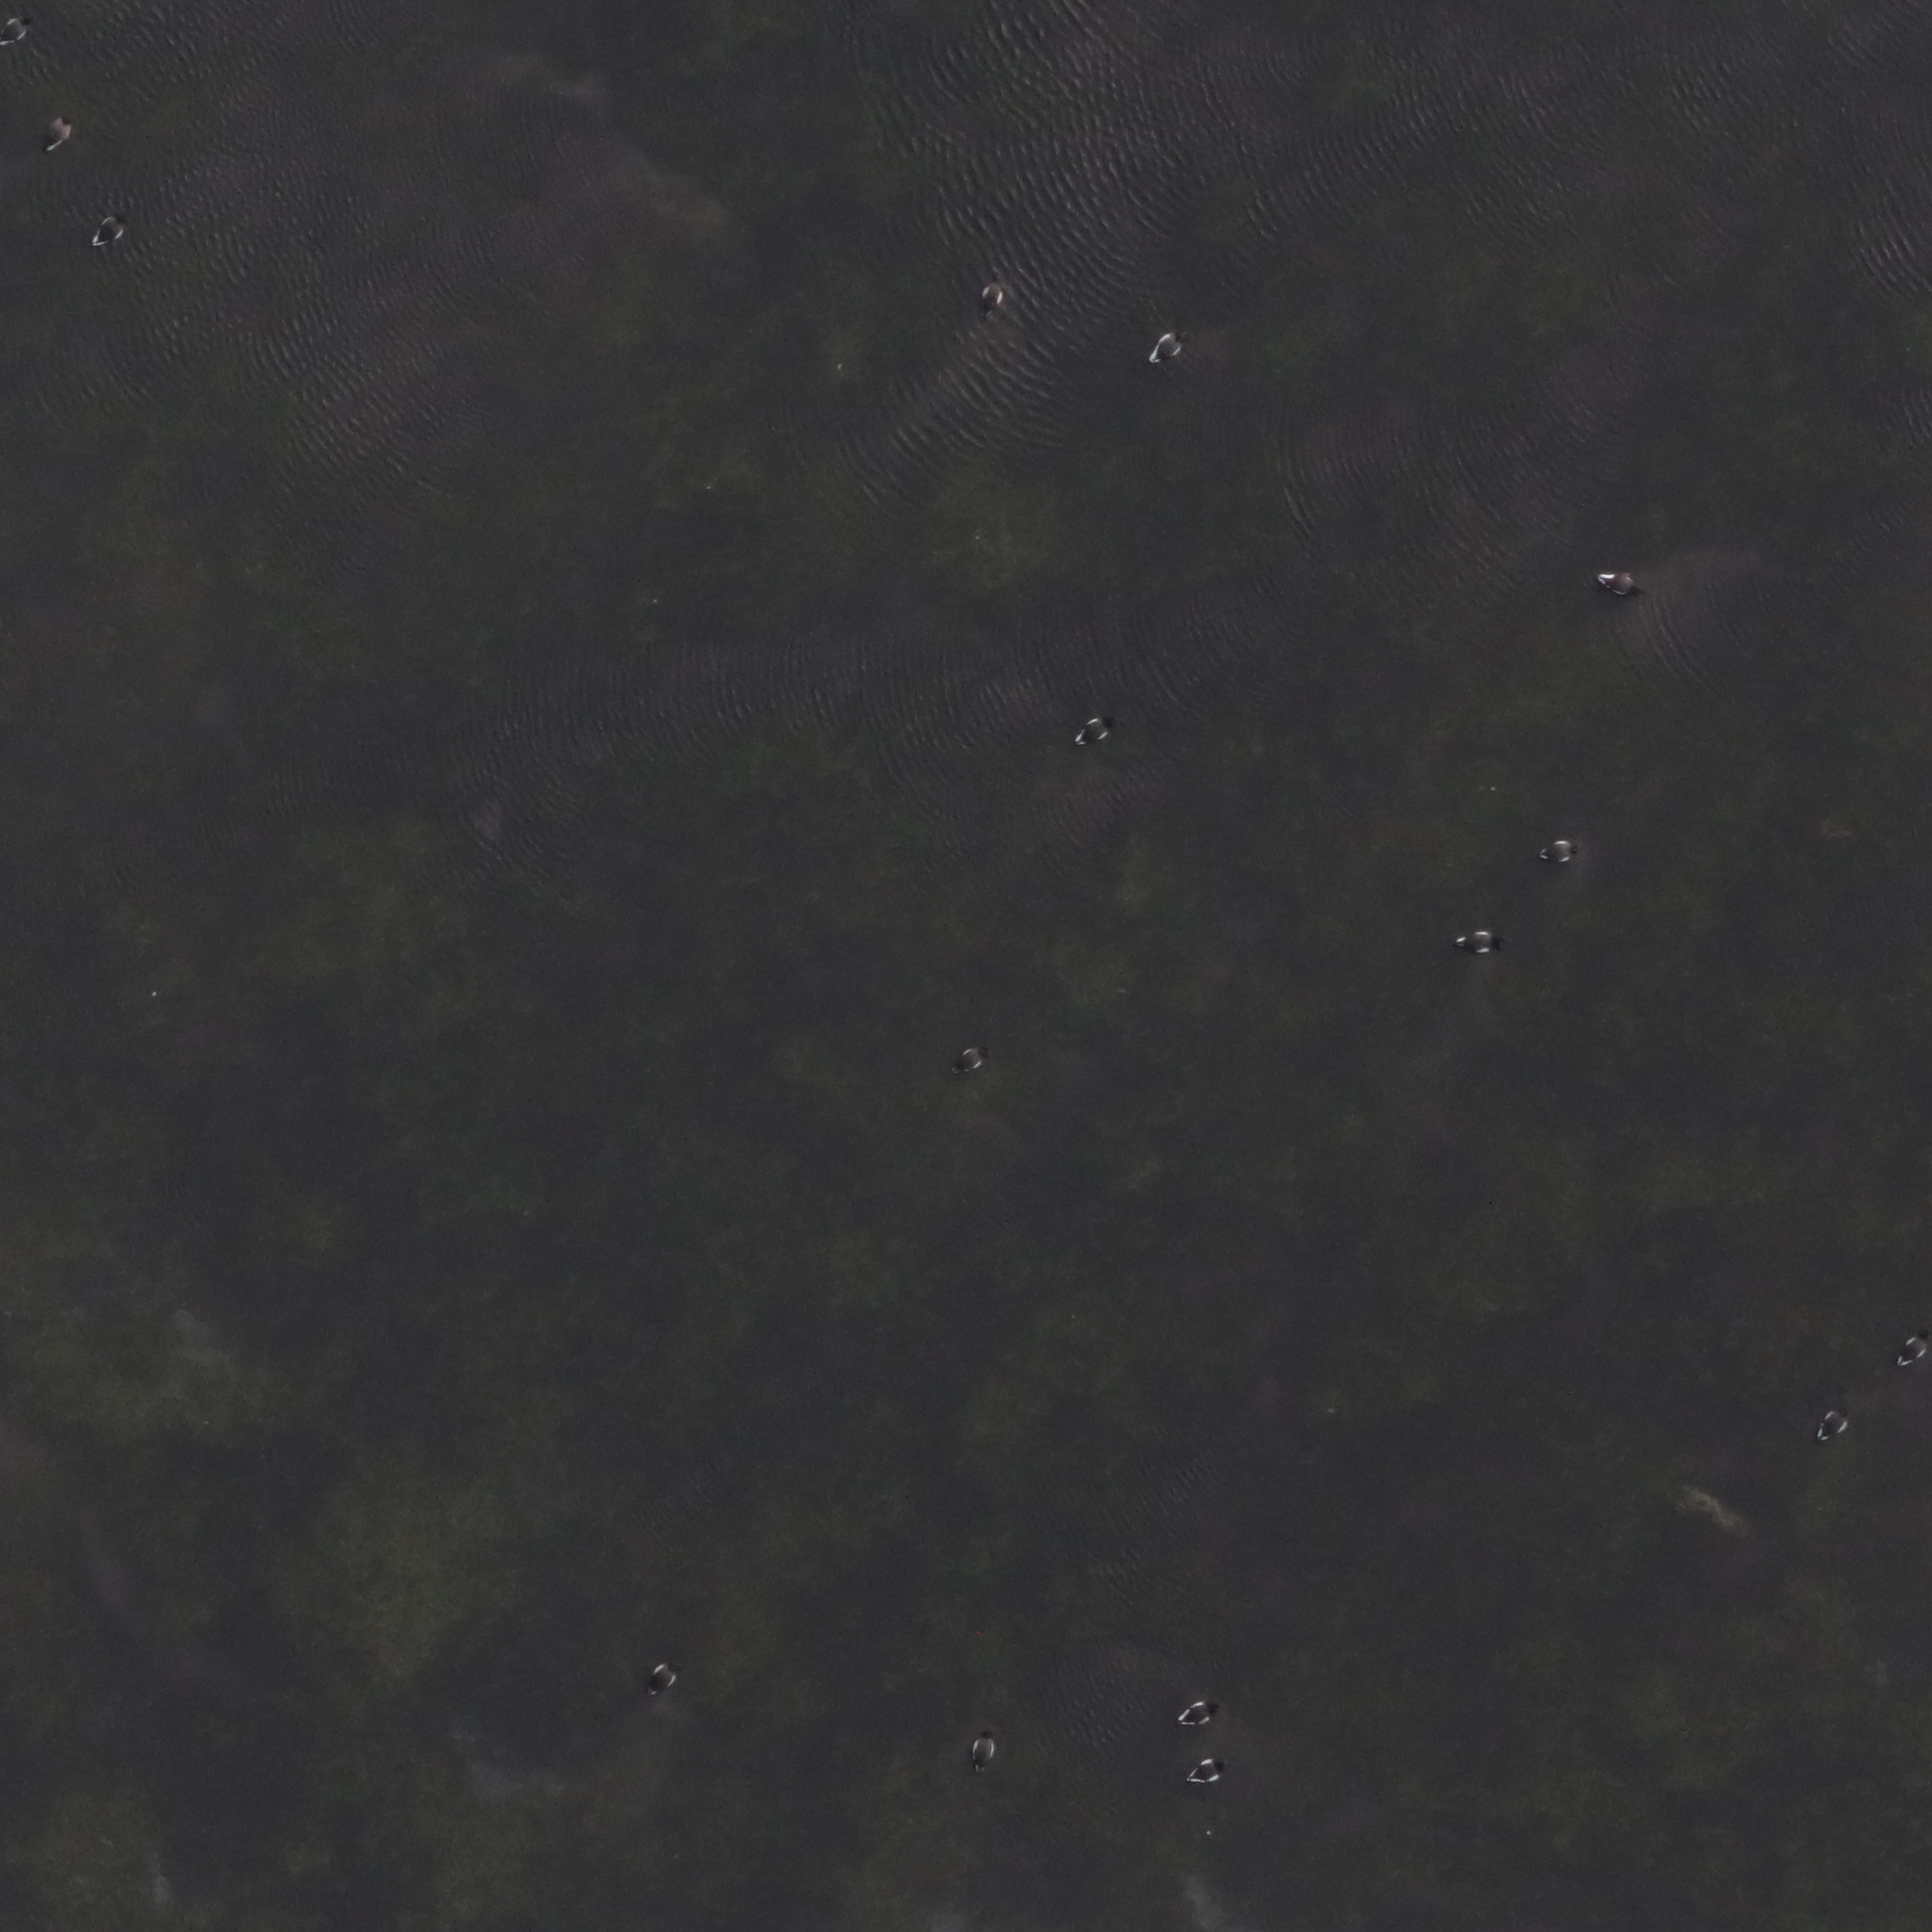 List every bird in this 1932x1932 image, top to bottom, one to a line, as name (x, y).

brant (16, 30)
brant (59, 134)
brant (110, 232)
brant (988, 292)
brant (1167, 347)
brant (1620, 584)
brant (1094, 731)
brant (1560, 851)
brant (1477, 941)
brant (971, 1059)
brant (1913, 1349)
brant (1835, 1425)
brant (664, 1680)
brant (1199, 1714)
brant (984, 1750)
brant (1206, 1772)